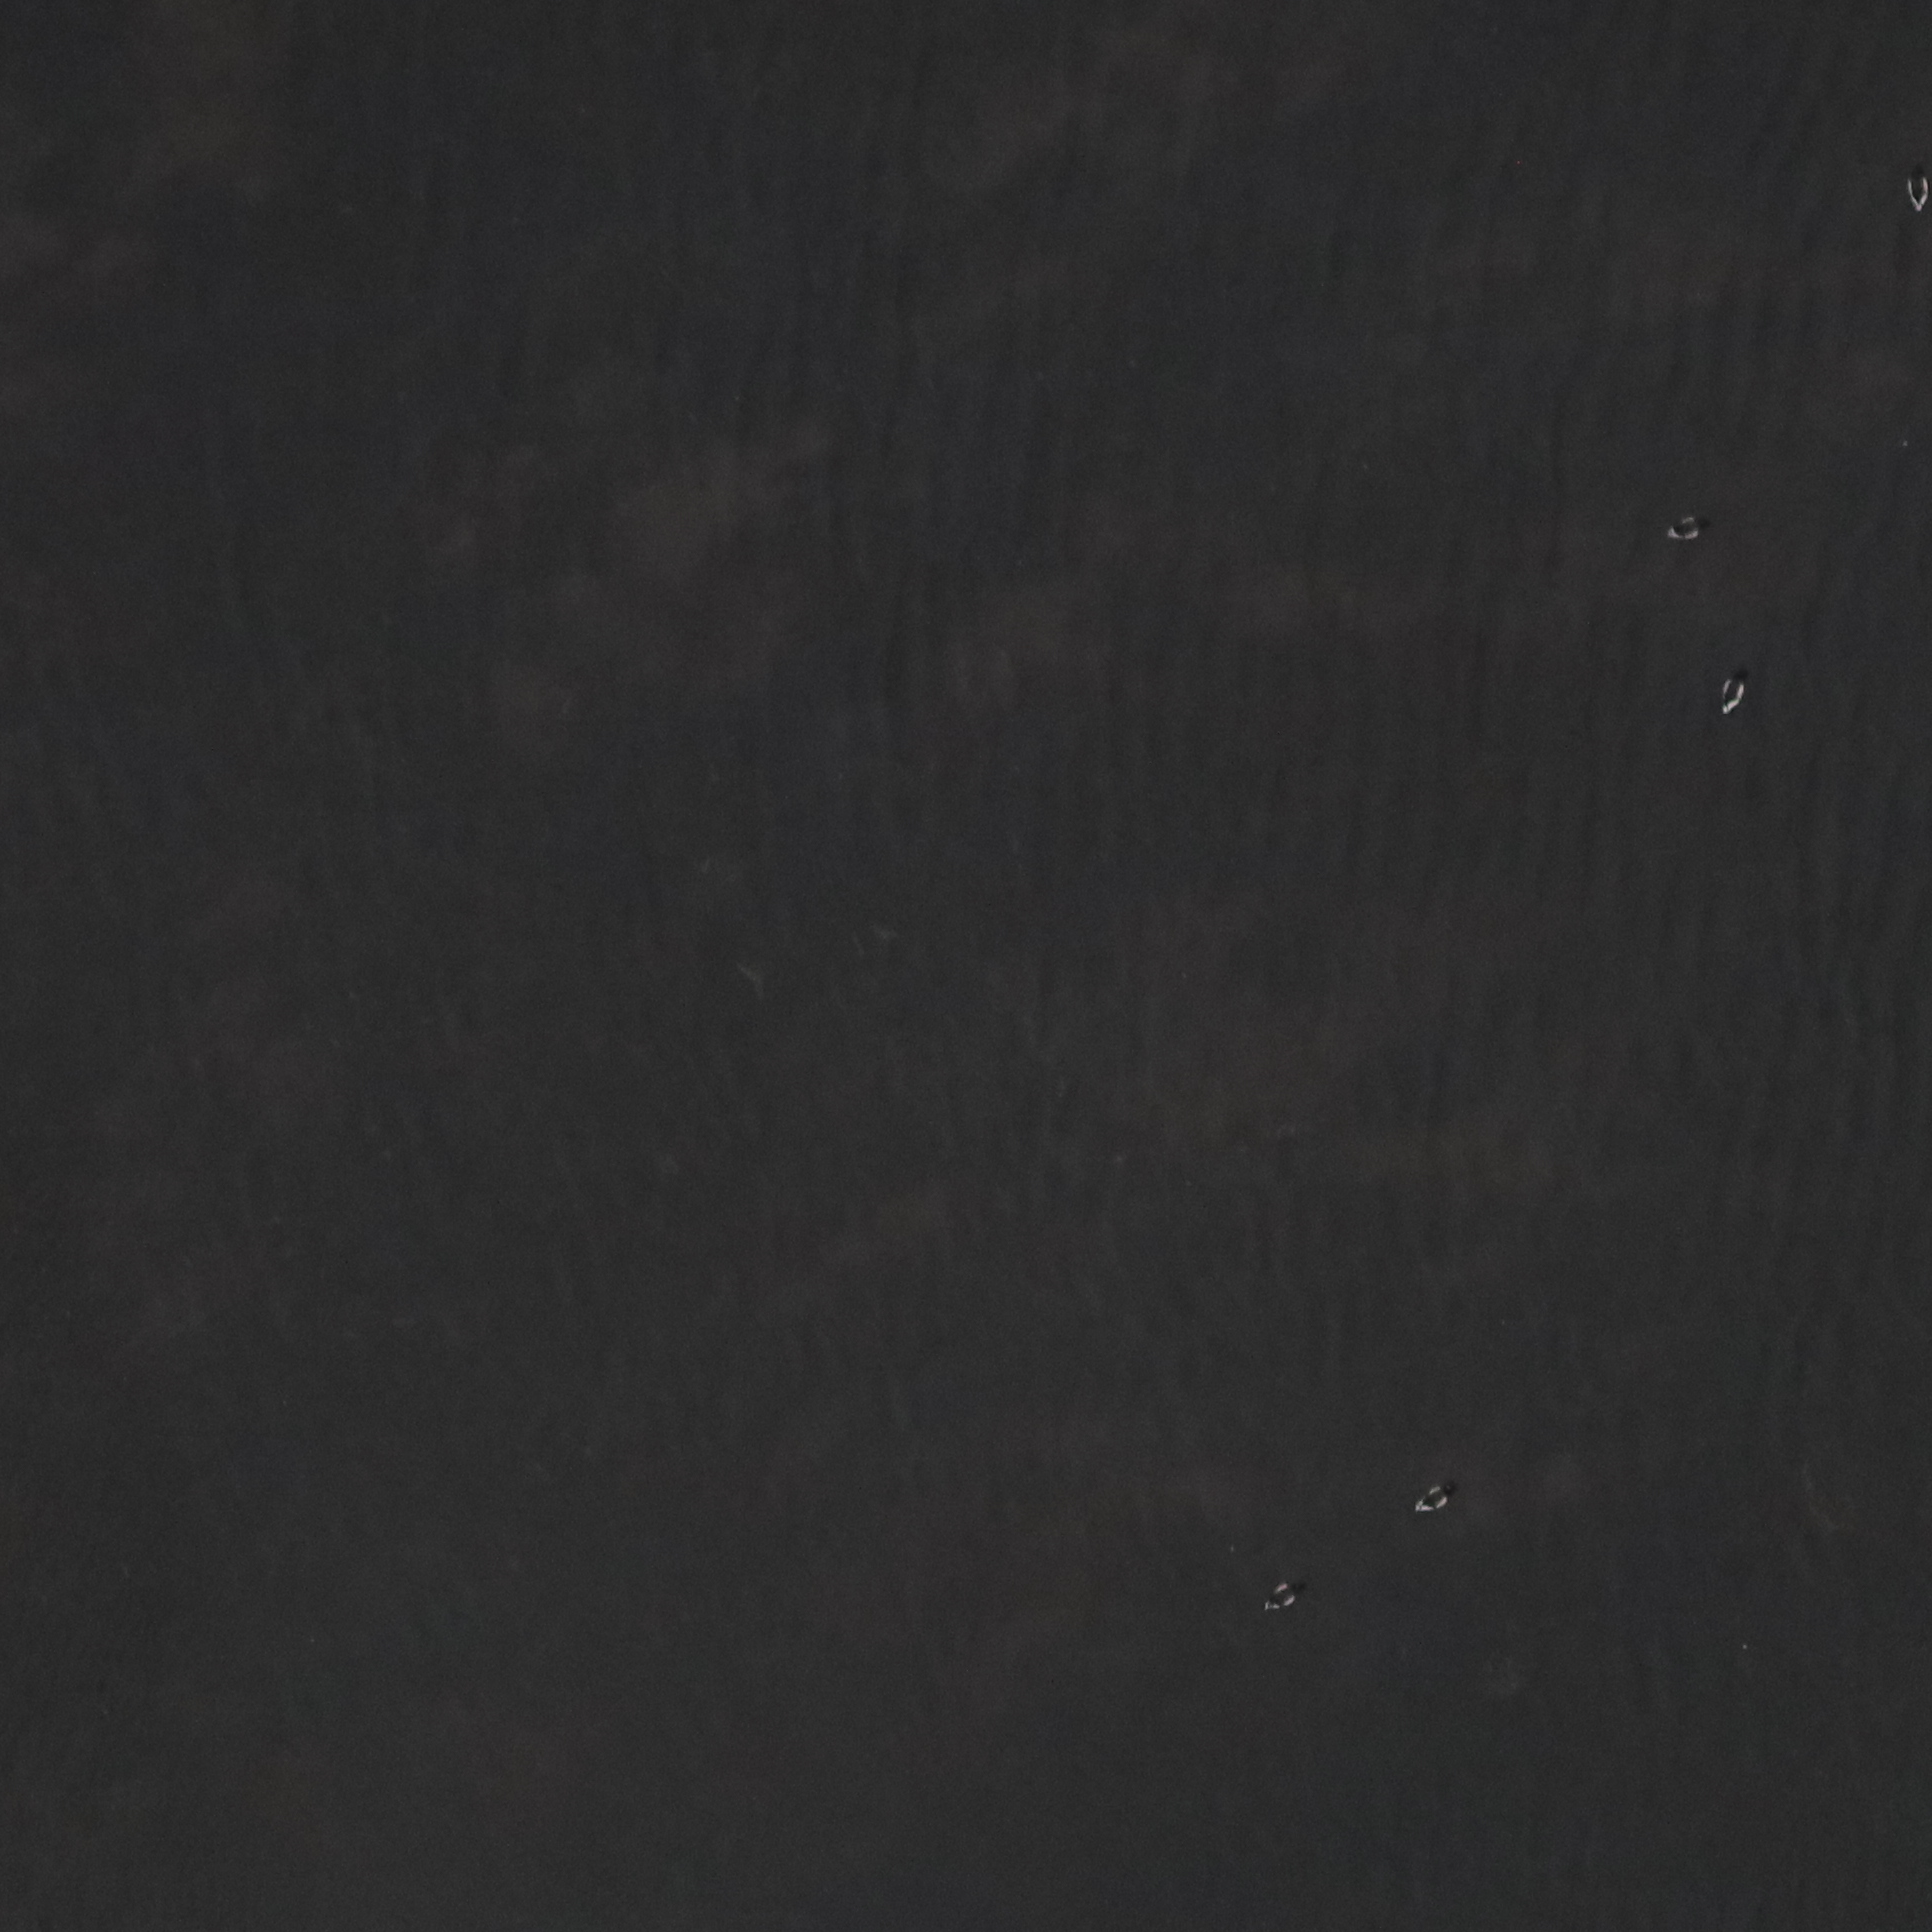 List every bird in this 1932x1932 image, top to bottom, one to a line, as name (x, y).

brant (1918, 189)
brant (1687, 529)
brant (1733, 693)
brant (1433, 1500)
brant (1283, 1594)